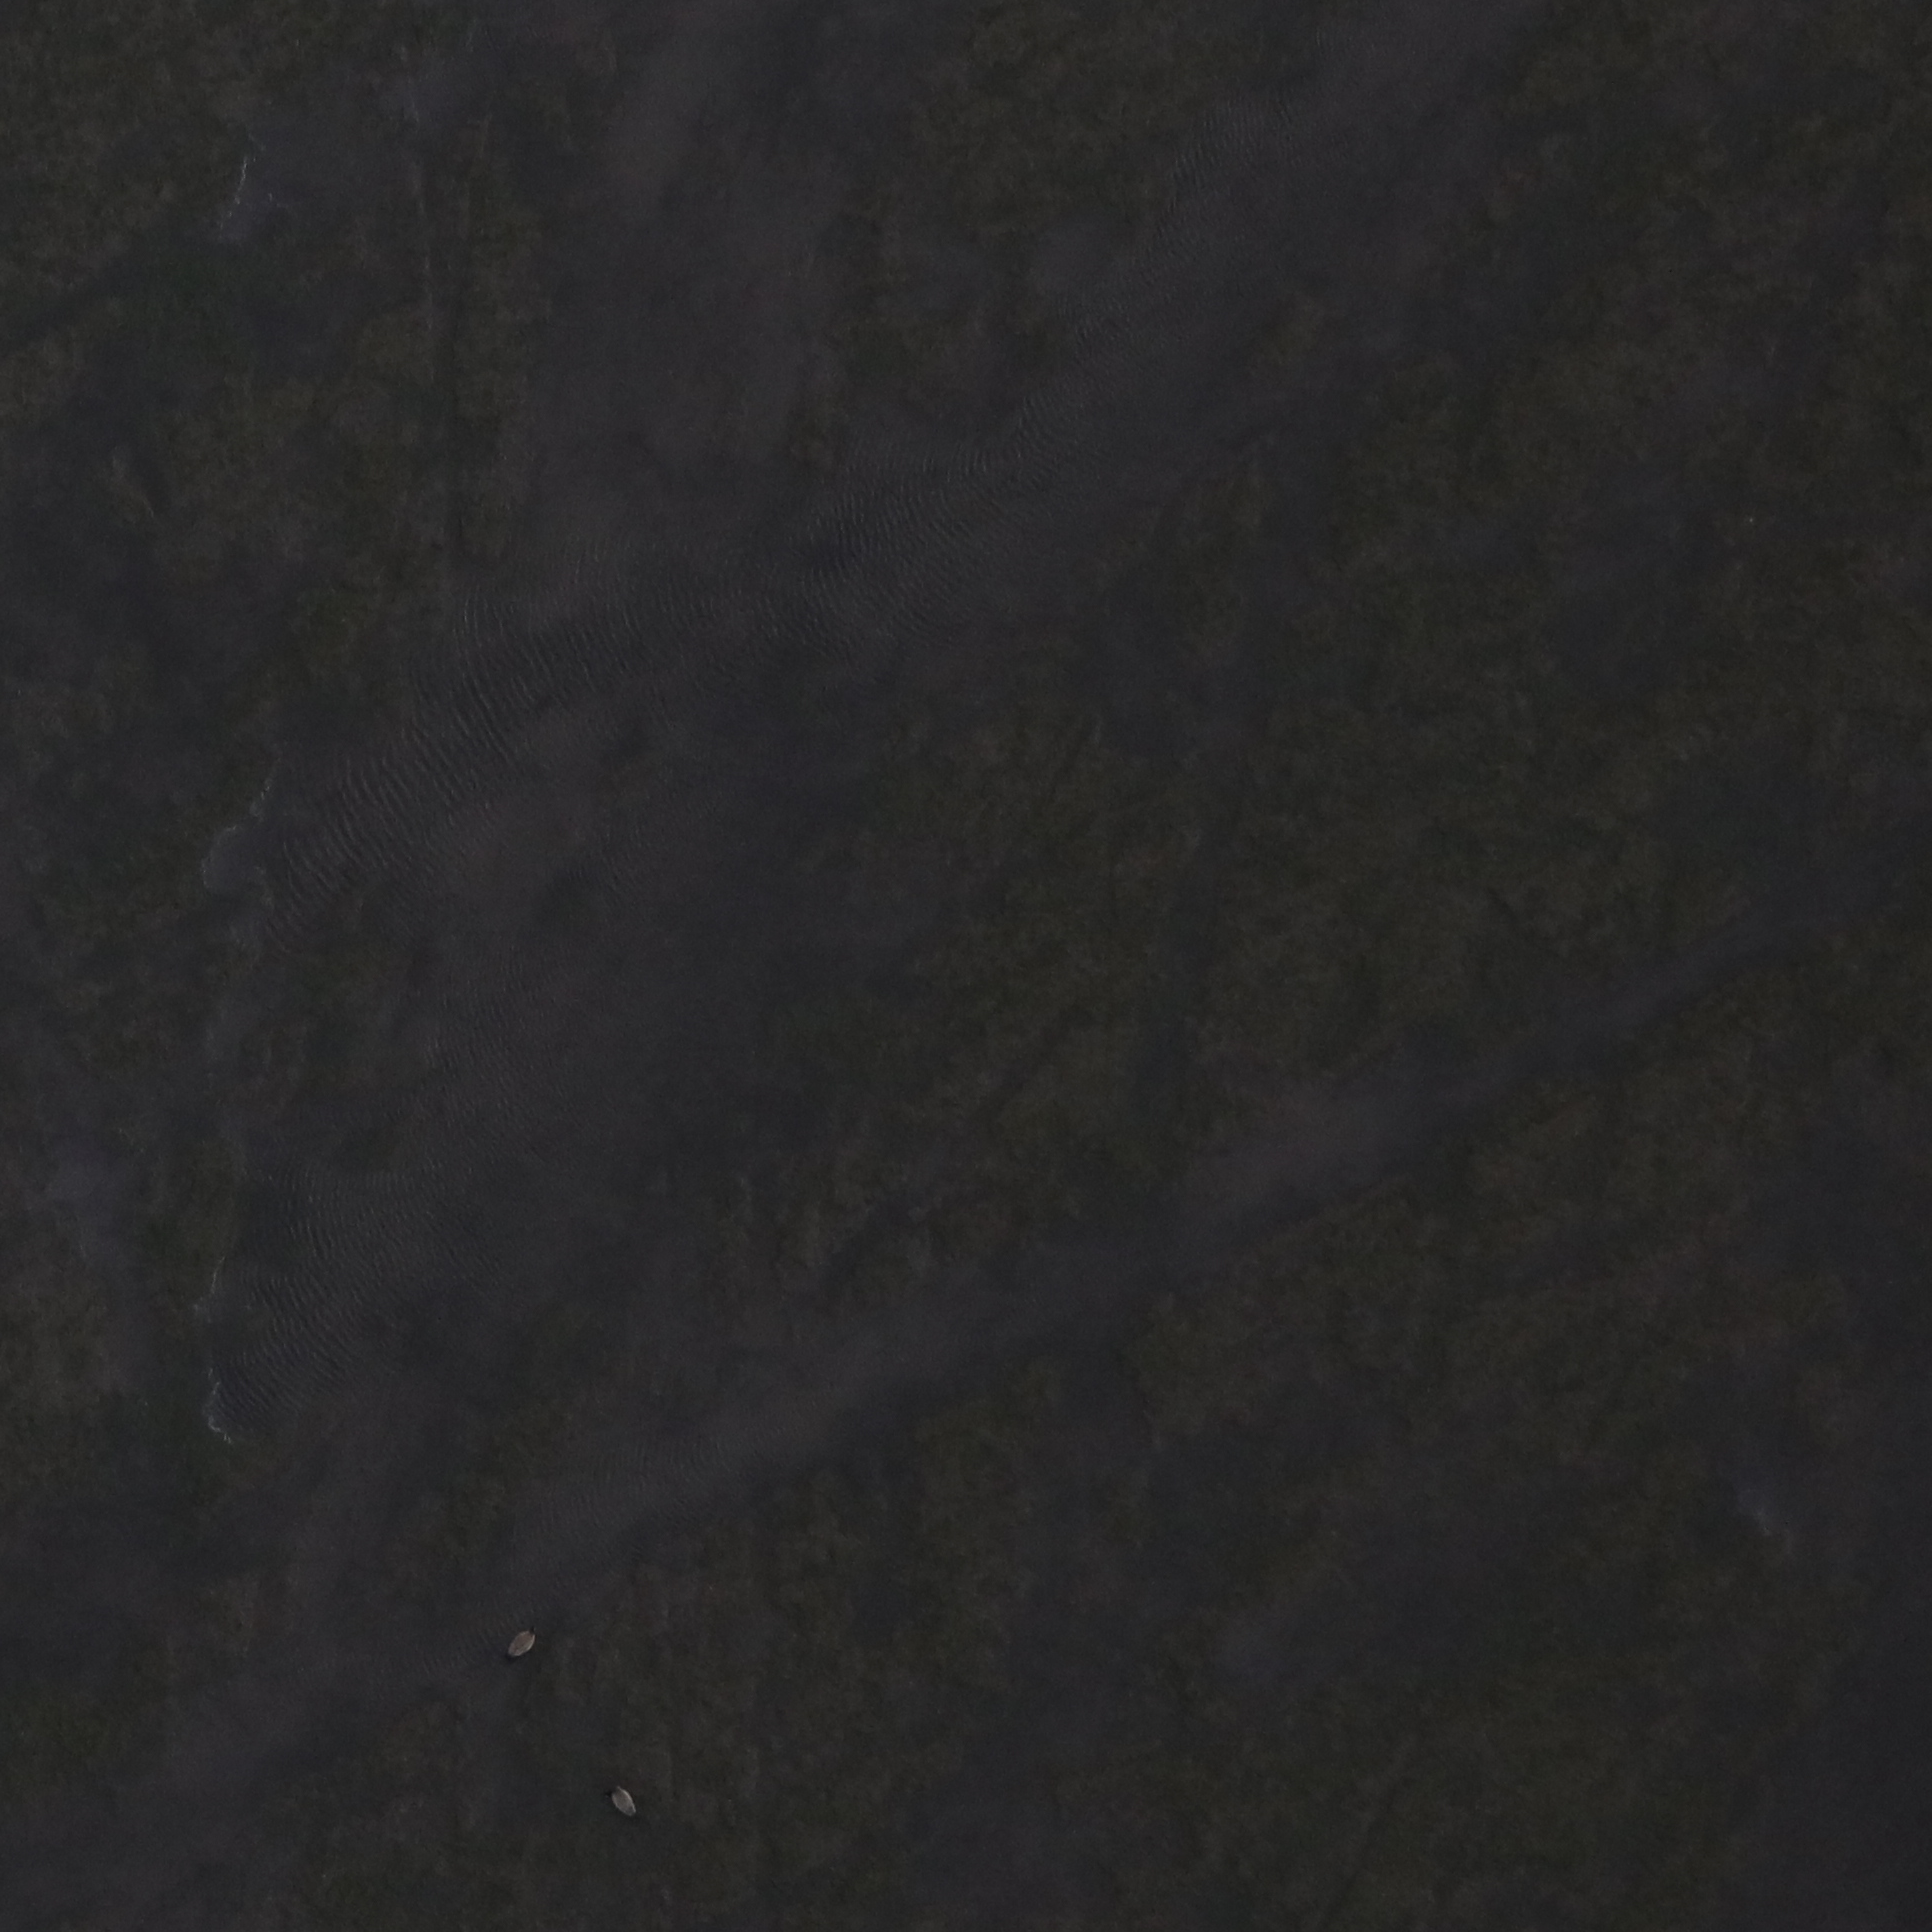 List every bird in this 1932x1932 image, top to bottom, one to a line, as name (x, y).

Canada goose (521, 1642)
Canada goose (623, 1798)